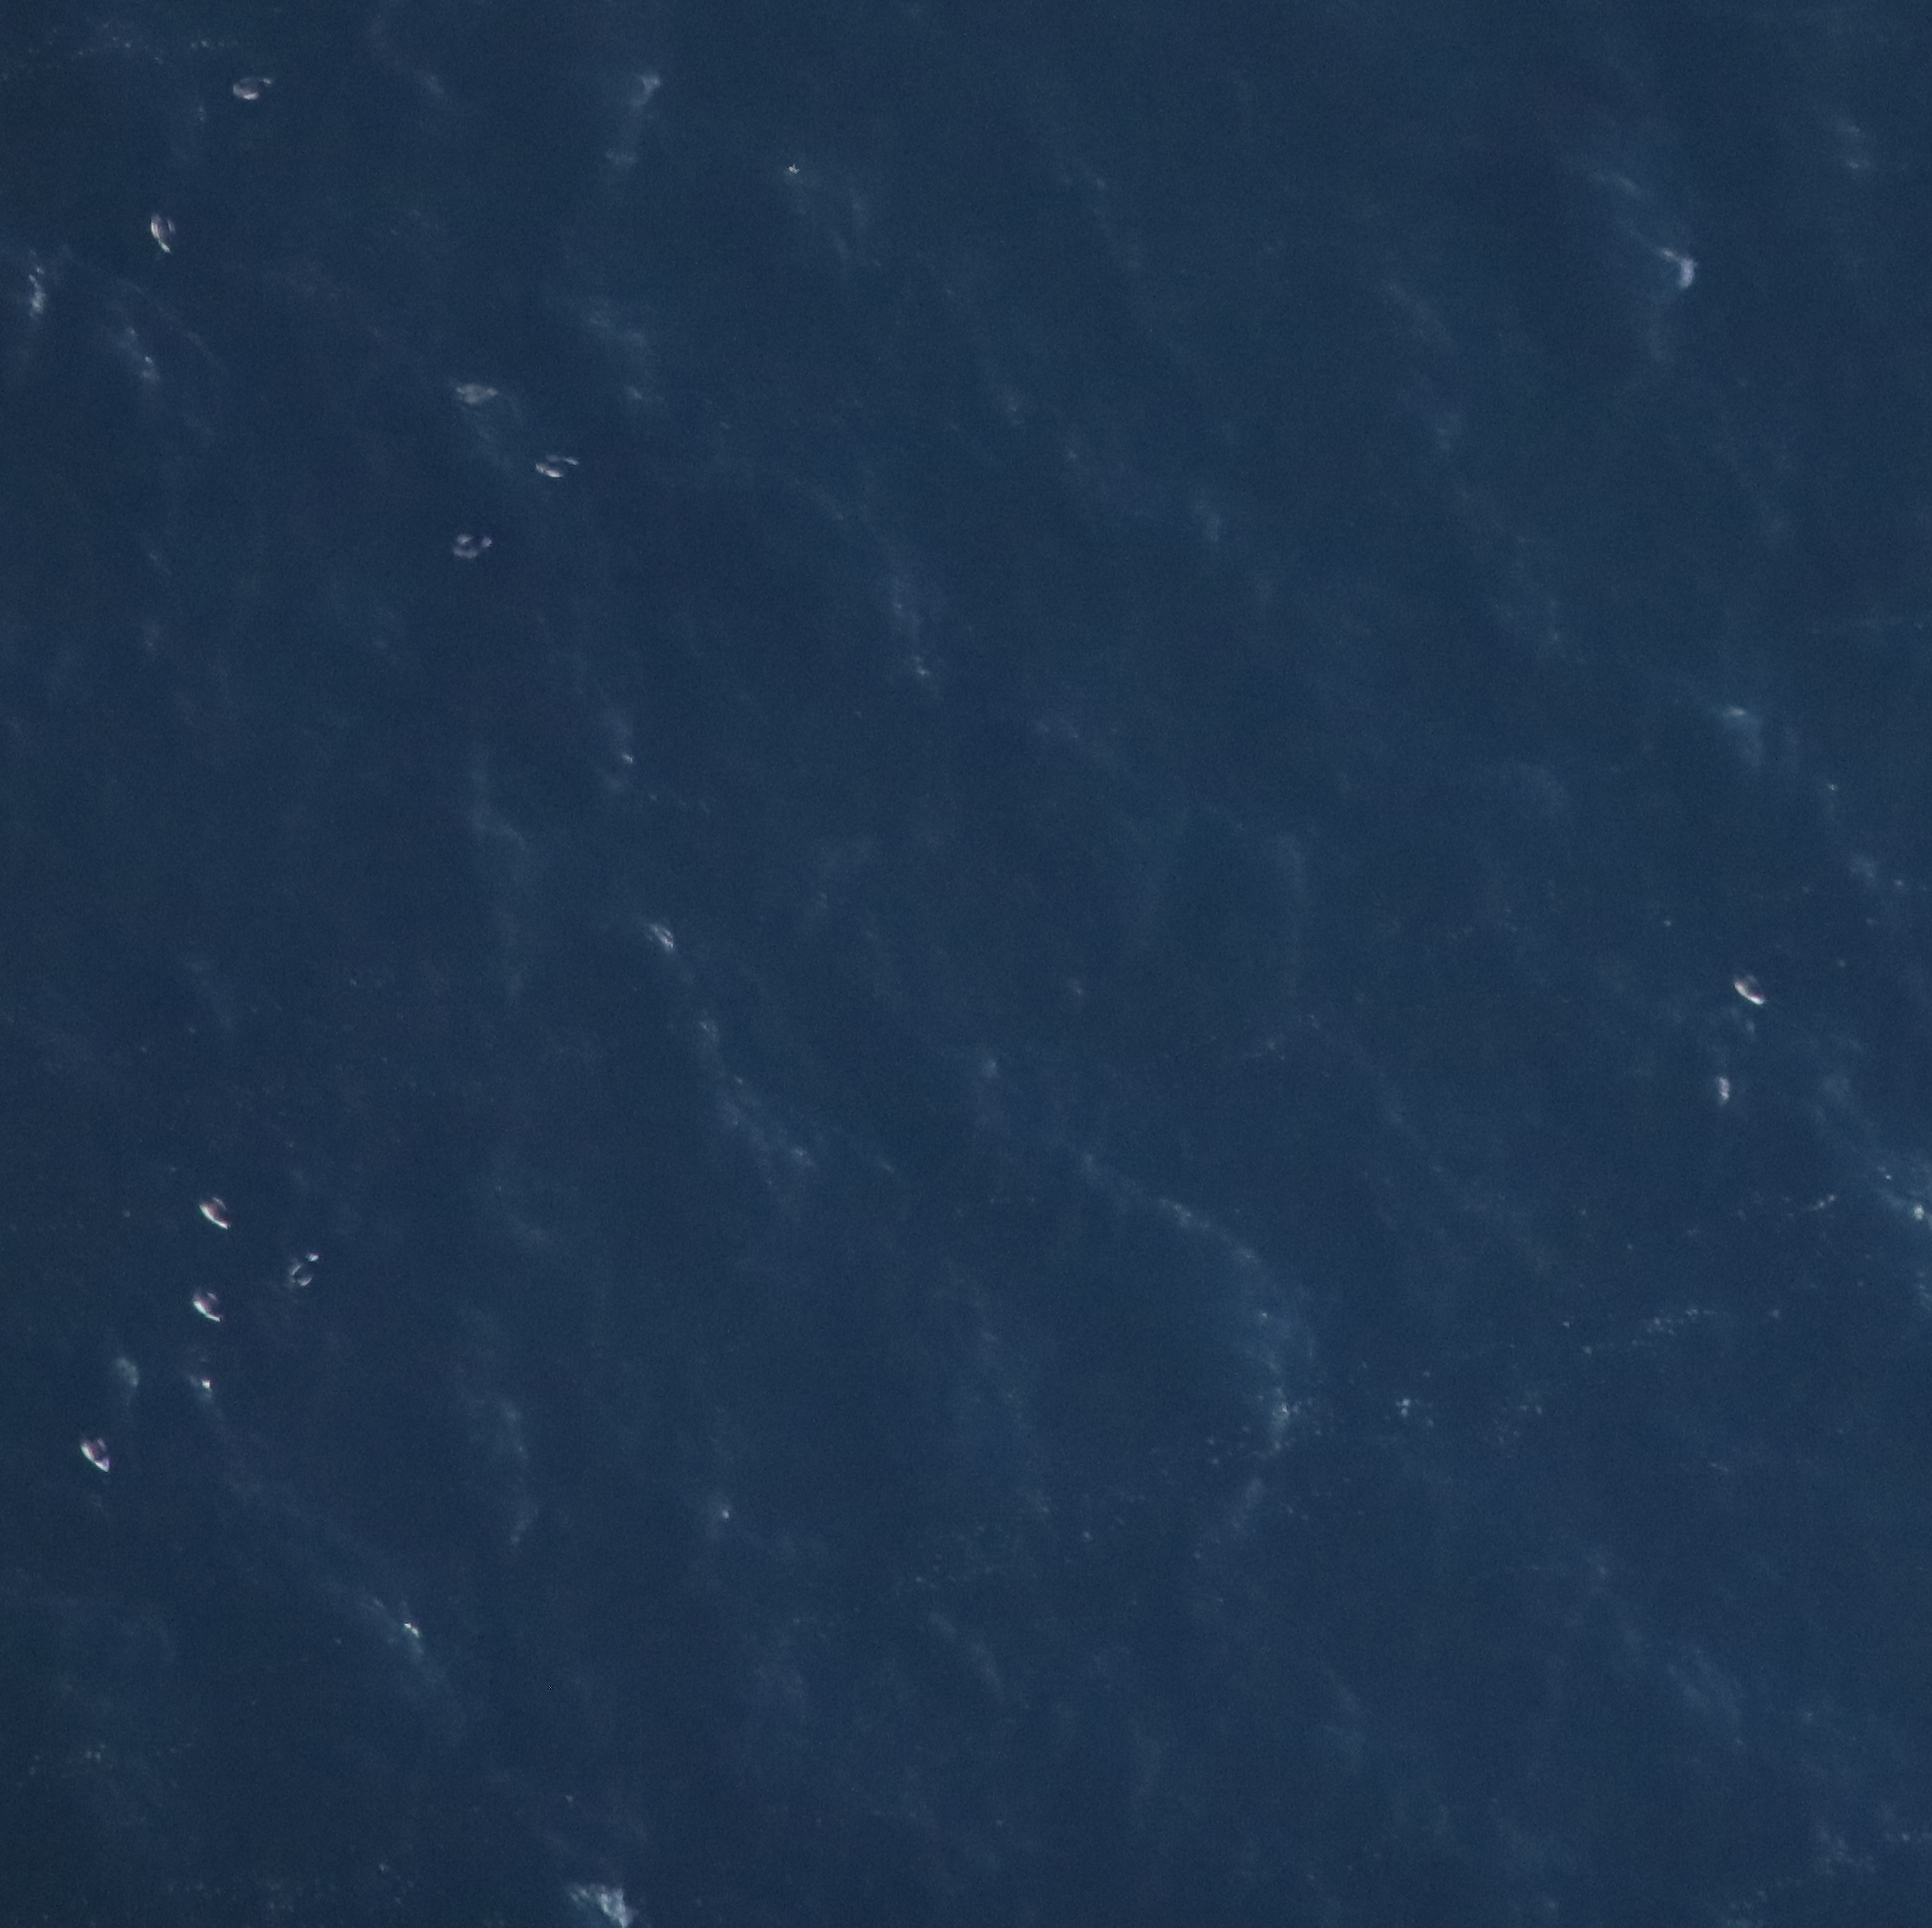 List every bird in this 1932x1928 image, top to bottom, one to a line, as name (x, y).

brant (247, 86)
brant (161, 227)
brant (471, 394)
brant (556, 466)
brant (470, 545)
brant (1748, 990)
brant (214, 1215)
brant (306, 1273)
brant (206, 1304)
brant (95, 1448)